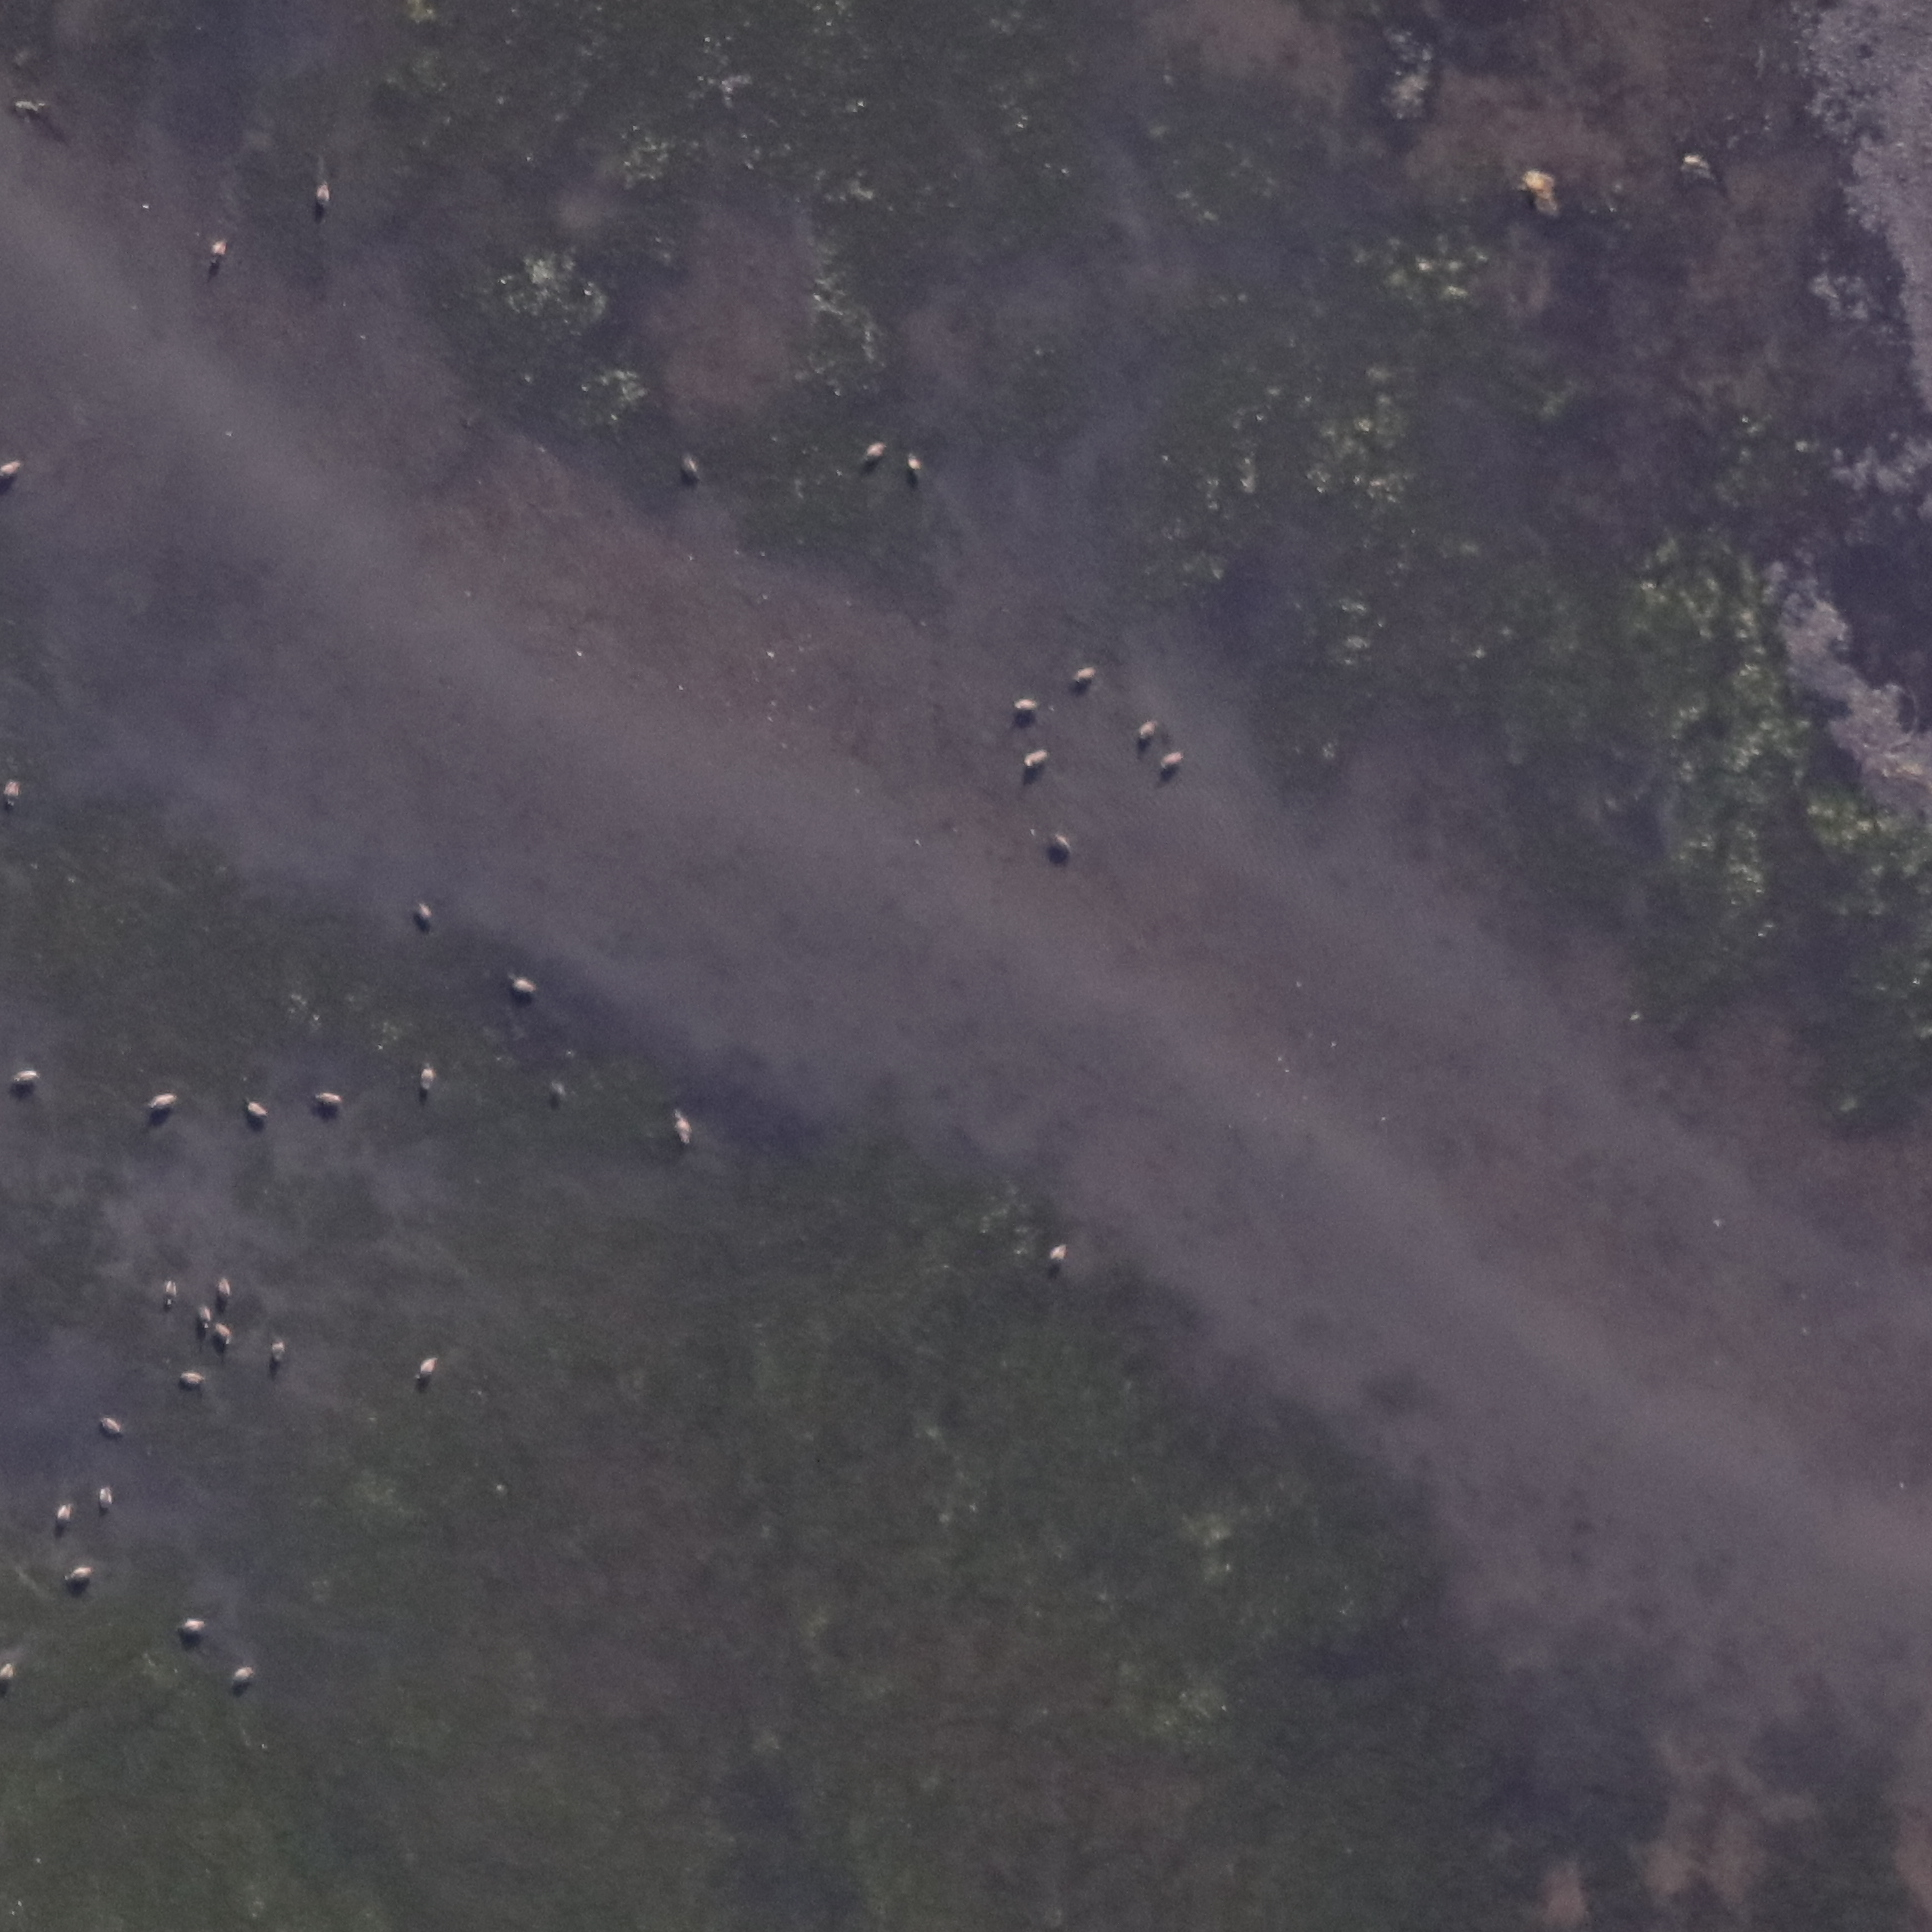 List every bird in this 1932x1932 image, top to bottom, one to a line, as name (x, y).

Canada goose (323, 196)
Canada goose (218, 250)
Canada goose (875, 449)
Canada goose (915, 464)
Canada goose (688, 465)
Canada goose (9, 469)
Canada goose (1087, 676)
Canada goose (1030, 705)
Canada goose (1147, 731)
Canada goose (1036, 758)
Canada goose (1171, 761)
Canada goose (8, 791)
Canada goose (1062, 845)
Canada goose (422, 913)
Canada goose (527, 986)
Canada goose (26, 1078)
Canada goose (427, 1078)
other bird (558, 1090)
Canada goose (328, 1100)
Canada goose (162, 1102)
Canada goose (257, 1112)
Canada goose (686, 1130)
Canada goose (1058, 1252)
Canada goose (226, 1287)
Canada goose (172, 1293)
Canada goose (205, 1316)
Canada goose (219, 1331)
Canada goose (278, 1350)
Canada goose (426, 1367)
Canada goose (192, 1379)
Canada goose (111, 1426)
Canada goose (108, 1500)
Canada goose (60, 1516)
Canada goose (80, 1575)
Canada goose (193, 1626)
Canada goose (7, 1673)
Canada goose (240, 1675)